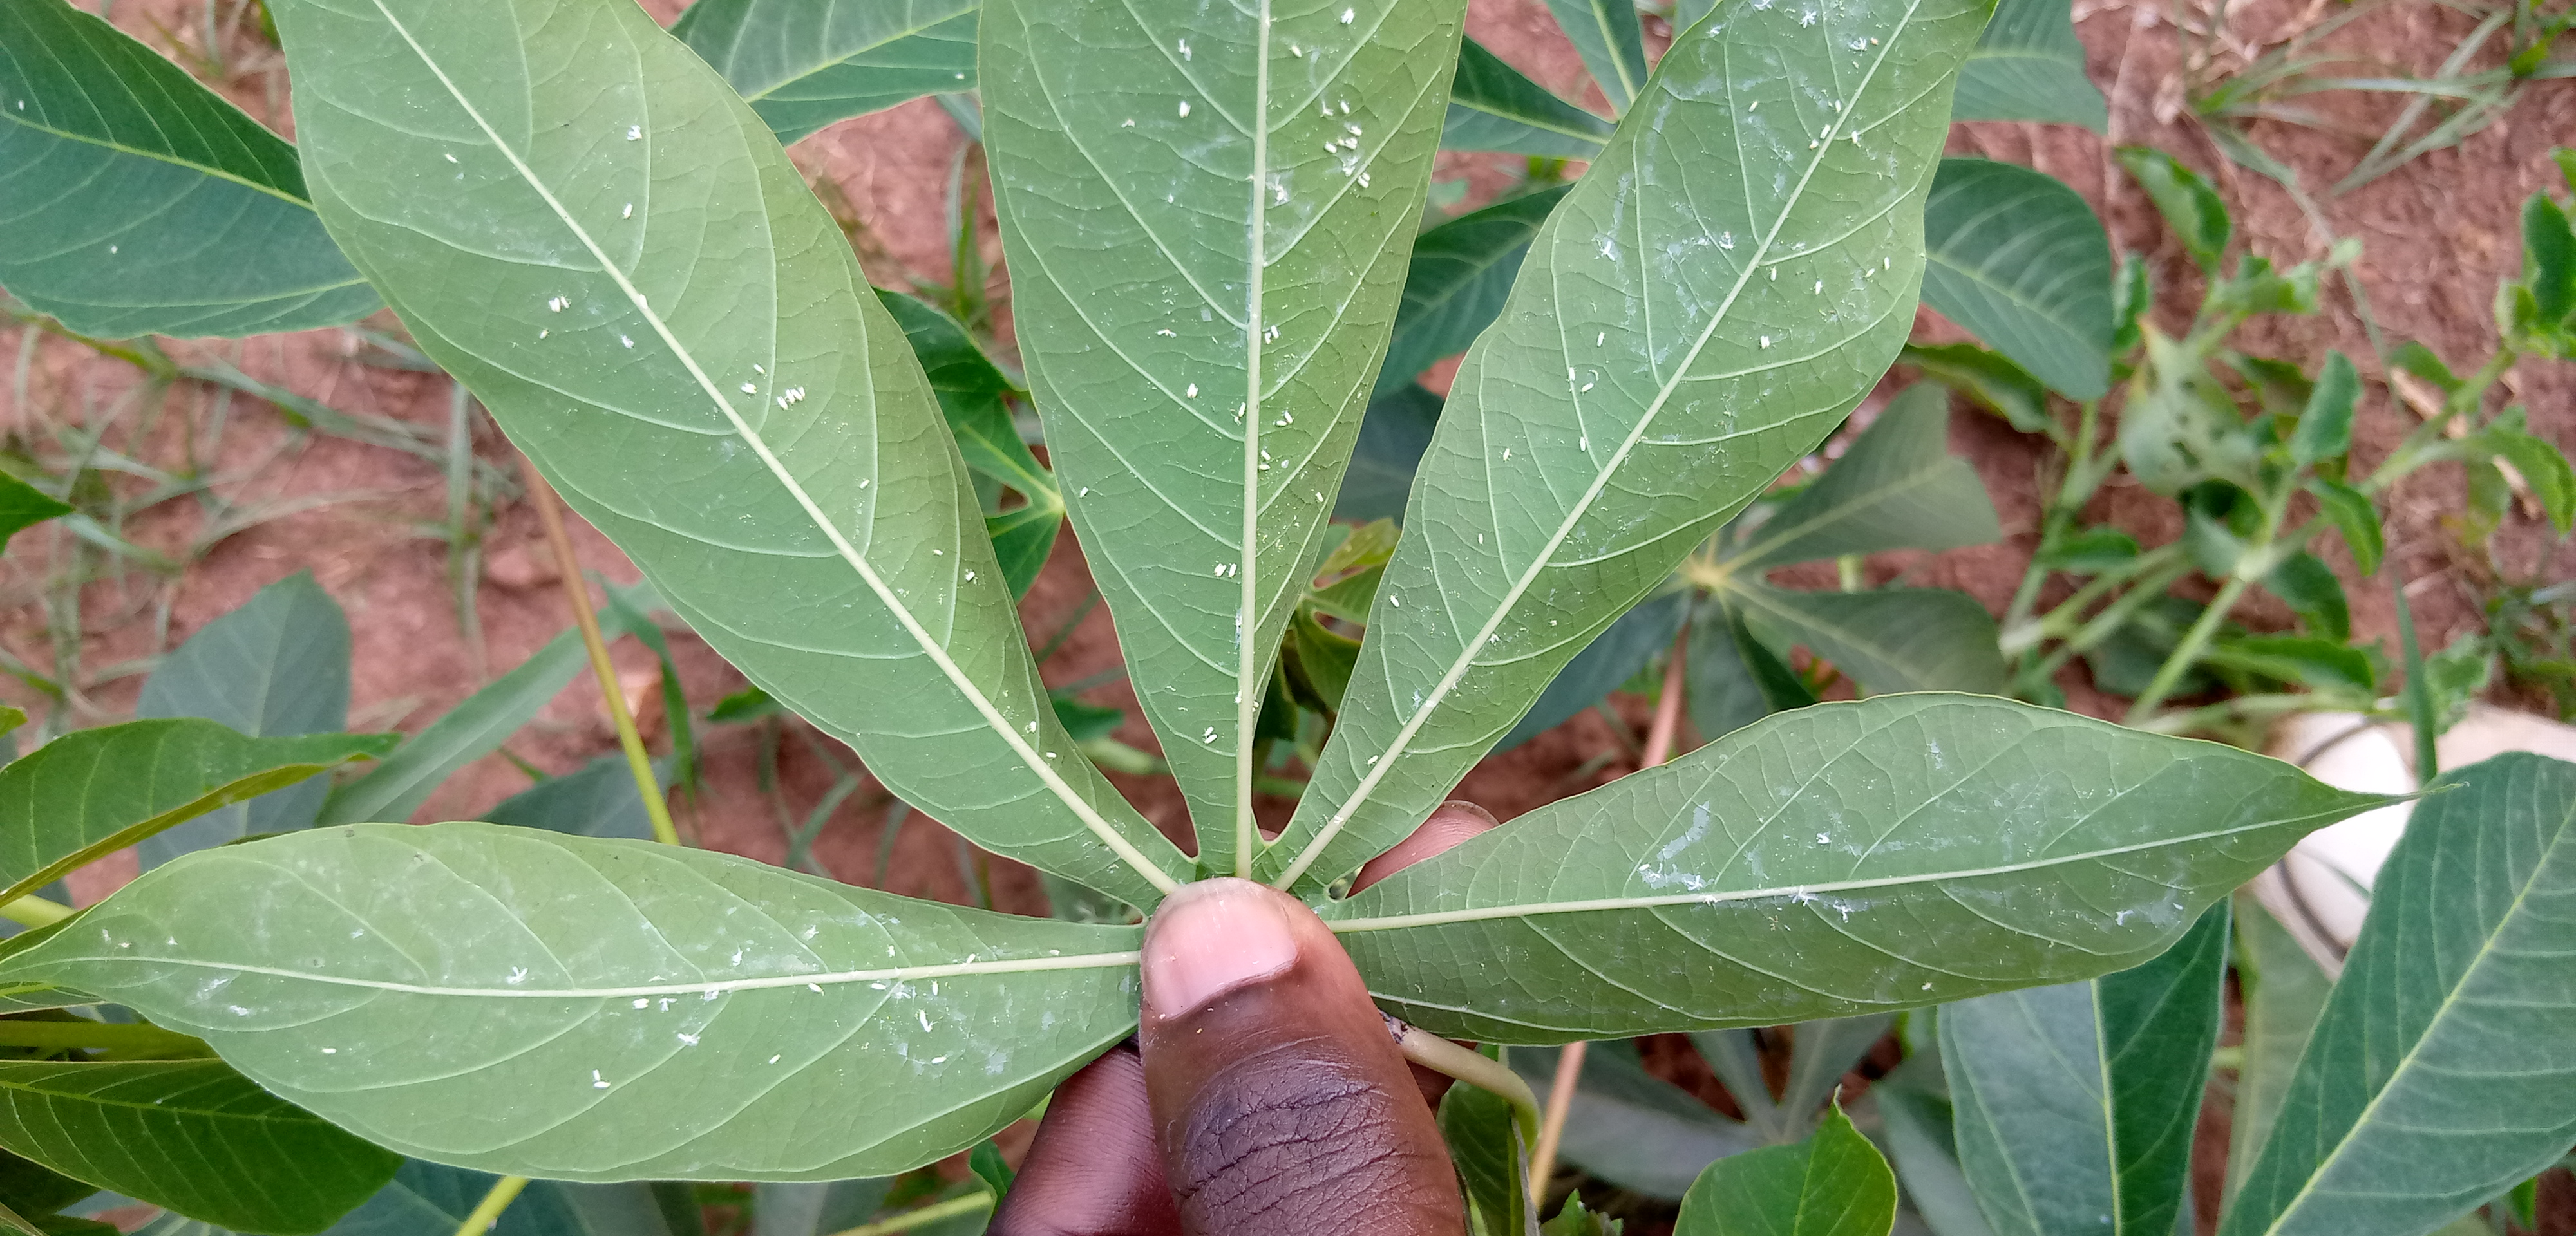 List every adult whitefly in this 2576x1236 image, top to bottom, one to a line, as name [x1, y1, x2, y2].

whitefly [1795, 7, 1823, 30]
whitefly [1341, 8, 1356, 25]
whitefly [1703, 20, 1728, 42]
whitefly [1841, 28, 1878, 59]
whitefly [1173, 33, 1199, 68]
whitefly [1290, 44, 1303, 59]
whitefly [1745, 93, 1762, 118]
whitefly [1828, 96, 1850, 115]
whitefly [1178, 99, 1191, 118]
whitefly [1338, 99, 1351, 115]
whitefly [1819, 117, 1832, 139]
whitefly [1120, 118, 1136, 129]
whitefly [623, 120, 647, 145]
whitefly [1347, 124, 1363, 136]
whitefly [1845, 126, 1868, 149]
whitefly [1336, 135, 1346, 149]
whitefly [1346, 135, 1359, 150]
whitefly [1803, 137, 1826, 154]
whitefly [1323, 142, 1338, 154]
whitefly [441, 147, 466, 171]
whitefly [1342, 165, 1356, 177]
whitefly [1357, 176, 1368, 189]
whitefly [1270, 180, 1288, 203]
whitefly [1162, 189, 1182, 212]
whitefly [617, 198, 636, 221]
whitefly [1718, 230, 1736, 252]
whitefly [1597, 235, 1620, 268]
whitefly [1882, 256, 1891, 272]
whitefly [1768, 264, 1777, 283]
whitefly [1863, 266, 1877, 280]
whitefly [1814, 278, 1823, 297]
whitefly [541, 289, 573, 316]
whitefly [1271, 324, 1280, 339]
whitefly [535, 325, 555, 348]
whitefly [1155, 327, 1179, 338]
whitefly [615, 330, 641, 355]
whitefly [1596, 330, 1605, 347]
whitefly [1264, 331, 1273, 345]
whitefly [1759, 333, 1772, 350]
whitefly [747, 358, 768, 376]
whitefly [1567, 365, 1577, 382]
whitefly [735, 378, 762, 402]
whitefly [1580, 380, 1595, 395]
whitefly [1185, 382, 1198, 398]
whitefly [784, 383, 813, 407]
whitefly [773, 392, 790, 413]
whitefly [1237, 401, 1246, 417]
whitefly [1283, 410, 1294, 424]
whitefly [1233, 415, 1242, 426]
whitefly [1275, 420, 1287, 427]
whitefly [1578, 435, 1587, 453]
whitefly [1501, 446, 1512, 463]
whitefly [1260, 449, 1273, 462]
whitefly [1279, 457, 1289, 469]
whitefly [1257, 463, 1273, 472]
whitefly [857, 473, 873, 496]
whitefly [1079, 487, 1091, 500]
whitefly [1315, 491, 1326, 503]
whitefly [1477, 532, 1485, 546]
whitefly [926, 545, 946, 562]
whitefly [1213, 560, 1228, 578]
whitefly [1227, 561, 1238, 578]
whitefly [959, 563, 980, 584]
whitefly [1388, 594, 1402, 608]
whitefly [1549, 617, 1560, 628]
whitefly [1489, 632, 1501, 645]
whitefly [1233, 694, 1242, 706]
whitefly [1029, 719, 1037, 734]
whitefly [1202, 724, 1214, 737]
whitefly [1204, 734, 1218, 744]
whitefly [1045, 751, 1060, 760]
whitefly [1366, 753, 1381, 765]
whitefly [1812, 825, 1836, 852]
whitefly [1789, 881, 1813, 910]
whitefly [1826, 898, 1861, 928]
whitefly [806, 924, 821, 940]
whitefly [160, 930, 182, 953]
whitefly [116, 937, 138, 955]
whitefly [886, 944, 897, 958]
whitefly [730, 946, 745, 967]
whitefly [965, 951, 978, 964]
whitefly [507, 965, 531, 983]
whitefly [648, 973, 667, 983]
whitefly [1916, 976, 1938, 997]
whitefly [931, 977, 940, 996]
whitefly [871, 981, 887, 992]
whitefly [808, 982, 825, 997]
whitefly [895, 988, 912, 1002]
whitefly [657, 997, 677, 1012]
whitefly [632, 997, 650, 1011]
whitefly [920, 1008, 934, 1034]
whitefly [676, 1031, 701, 1046]
whitefly [319, 1046, 338, 1056]
whitefly [768, 1053, 781, 1065]
whitefly [931, 1055, 948, 1065]
whitefly [591, 1067, 601, 1081]
whitefly [593, 1080, 612, 1089]